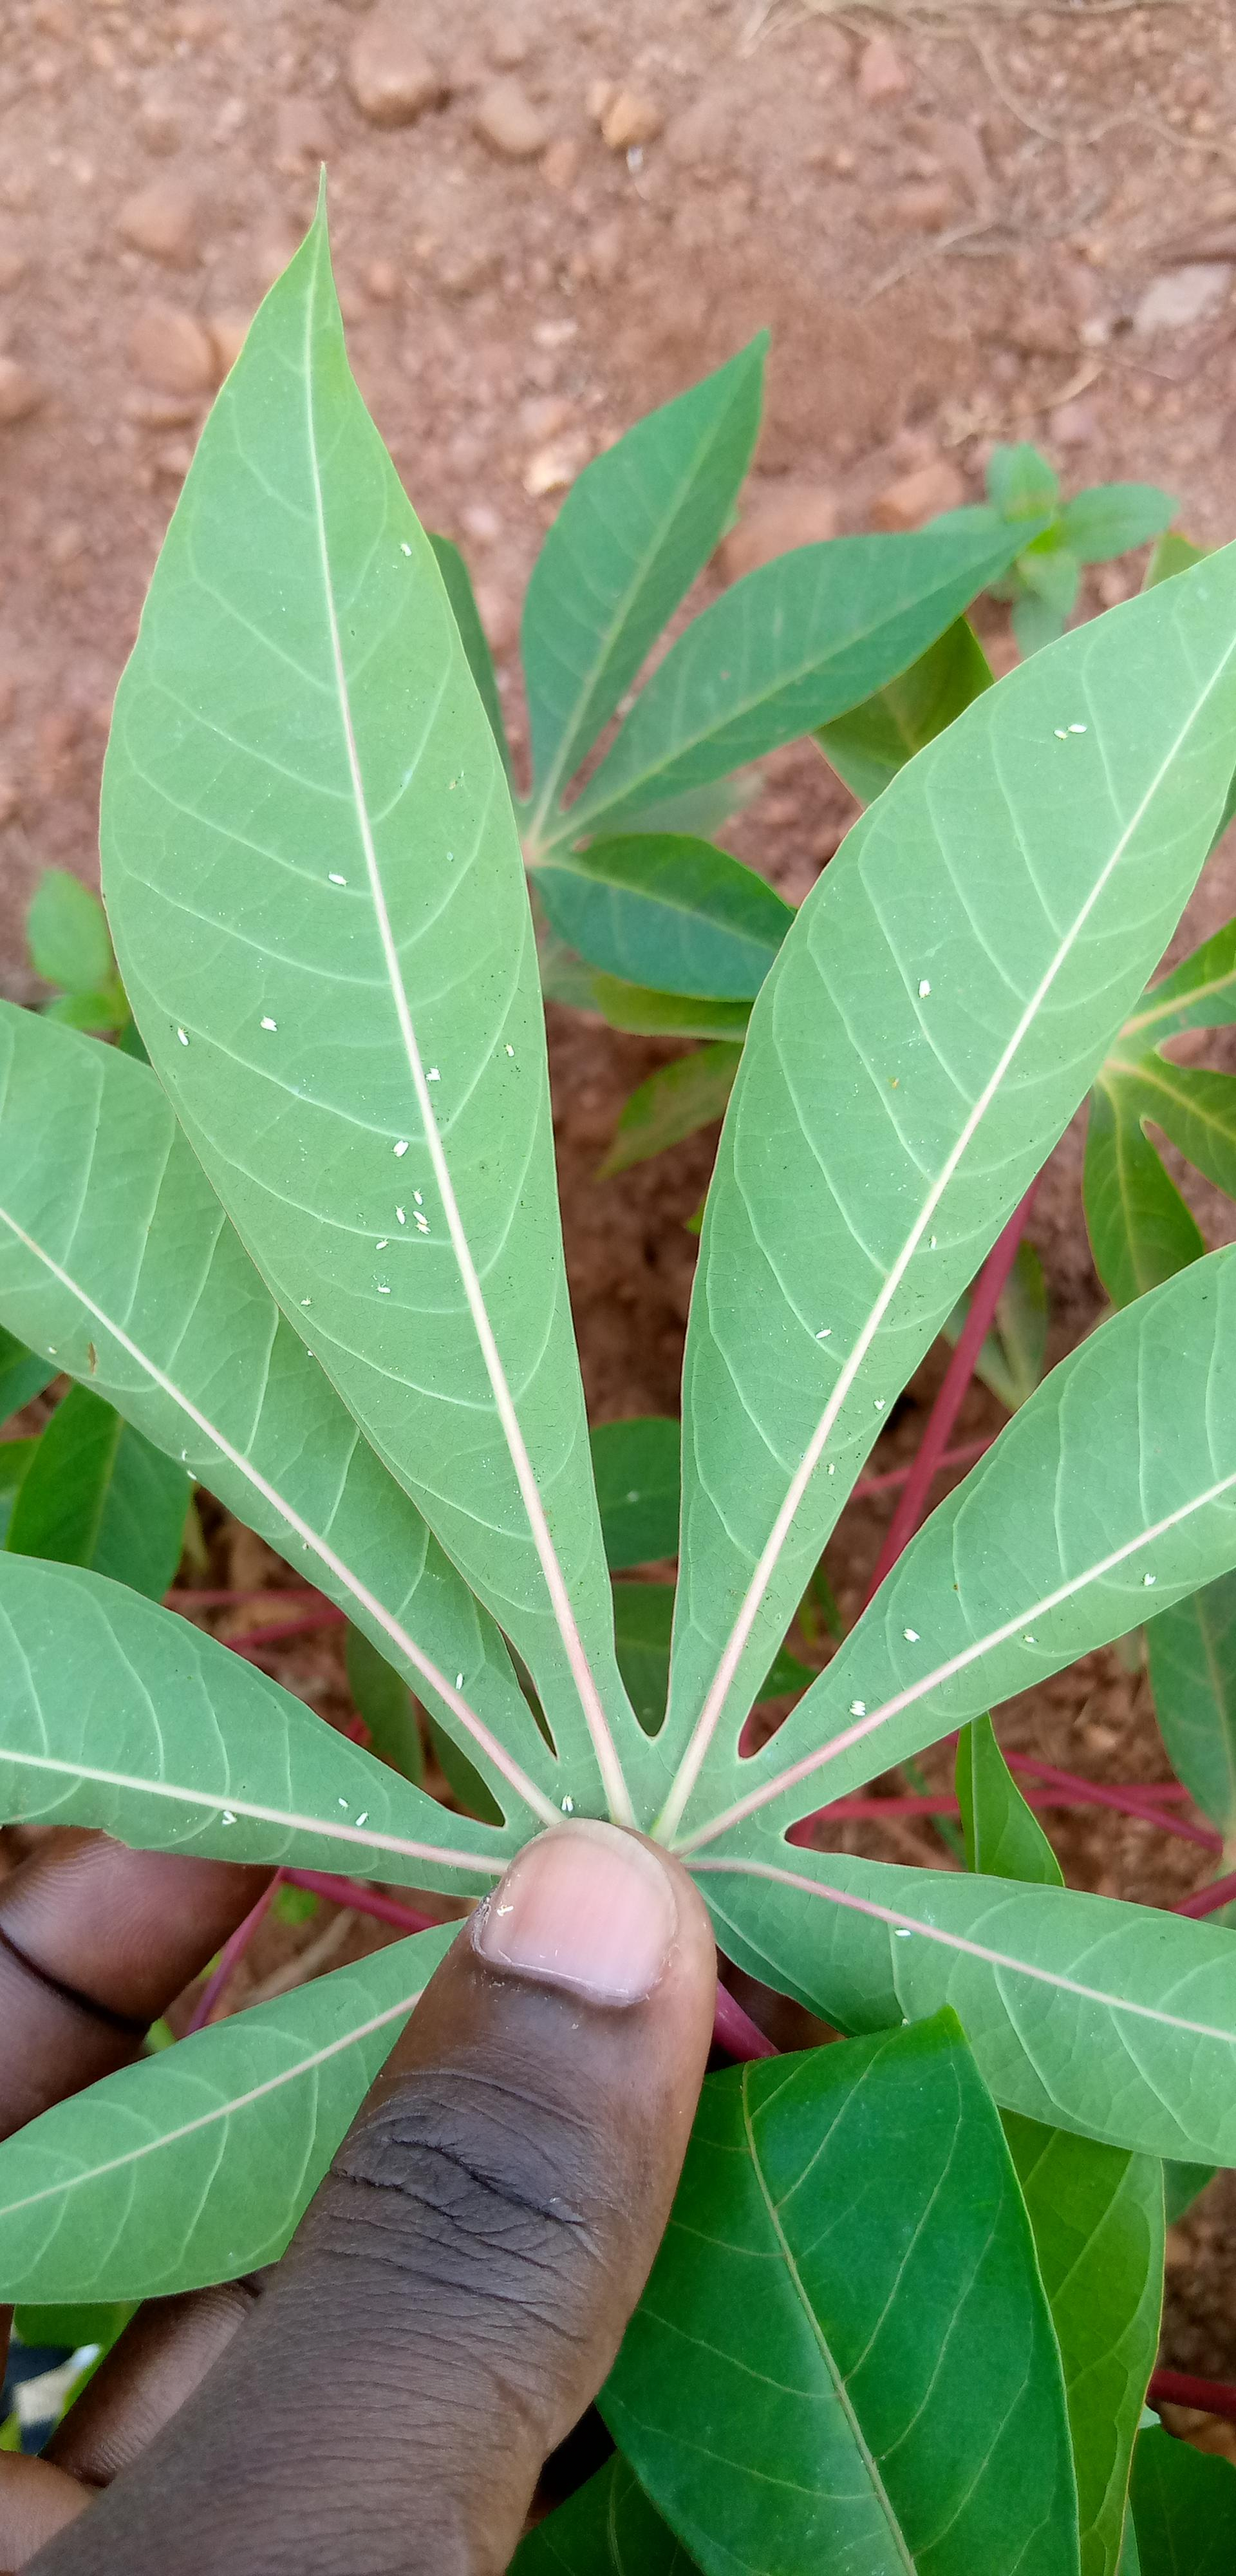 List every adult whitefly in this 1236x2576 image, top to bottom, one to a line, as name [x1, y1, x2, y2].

whitefly [398, 541, 413, 558]
whitefly [1067, 723, 1087, 735]
whitefly [1052, 728, 1067, 740]
whitefly [326, 872, 346, 887]
whitefly [917, 979, 924, 999]
whitefly [922, 979, 930, 997]
whitefly [261, 1016, 277, 1027]
whitefly [259, 1020, 277, 1032]
whitefly [175, 1027, 190, 1048]
whitefly [503, 1041, 517, 1058]
whitefly [427, 1066, 440, 1074]
whitefly [425, 1073, 441, 1082]
whitefly [391, 1139, 403, 1153]
whitefly [396, 1140, 409, 1158]
whitefly [409, 1187, 426, 1205]
whitefly [394, 1206, 406, 1226]
whitefly [412, 1209, 429, 1224]
whitefly [413, 1222, 432, 1236]
whitefly [928, 1234, 937, 1251]
whitefly [374, 1238, 391, 1250]
whitefly [375, 1284, 391, 1295]
whitefly [297, 1297, 314, 1307]
whitefly [814, 1328, 833, 1340]
whitefly [46, 1345, 57, 1355]
whitefly [872, 1398, 883, 1411]
whitefly [827, 1461, 836, 1477]
whitefly [185, 1470, 198, 1482]
whitefly [1143, 1571, 1157, 1588]
whitefly [903, 1627, 921, 1640]
whitefly [901, 1632, 916, 1643]
whitefly [1020, 1634, 1036, 1644]
whitefly [453, 1671, 464, 1690]
whitefly [849, 1698, 867, 1710]
whitefly [848, 1709, 867, 1718]
whitefly [560, 1794, 570, 1812]
whitefly [566, 1795, 574, 1812]
whitefly [337, 1797, 349, 1808]
whitefly [220, 1808, 238, 1828]
whitefly [353, 1810, 370, 1826]
whitefly [496, 1903, 516, 1917]
whitefly [892, 1927, 913, 1938]
whitefly [898, 2017, 910, 2027]